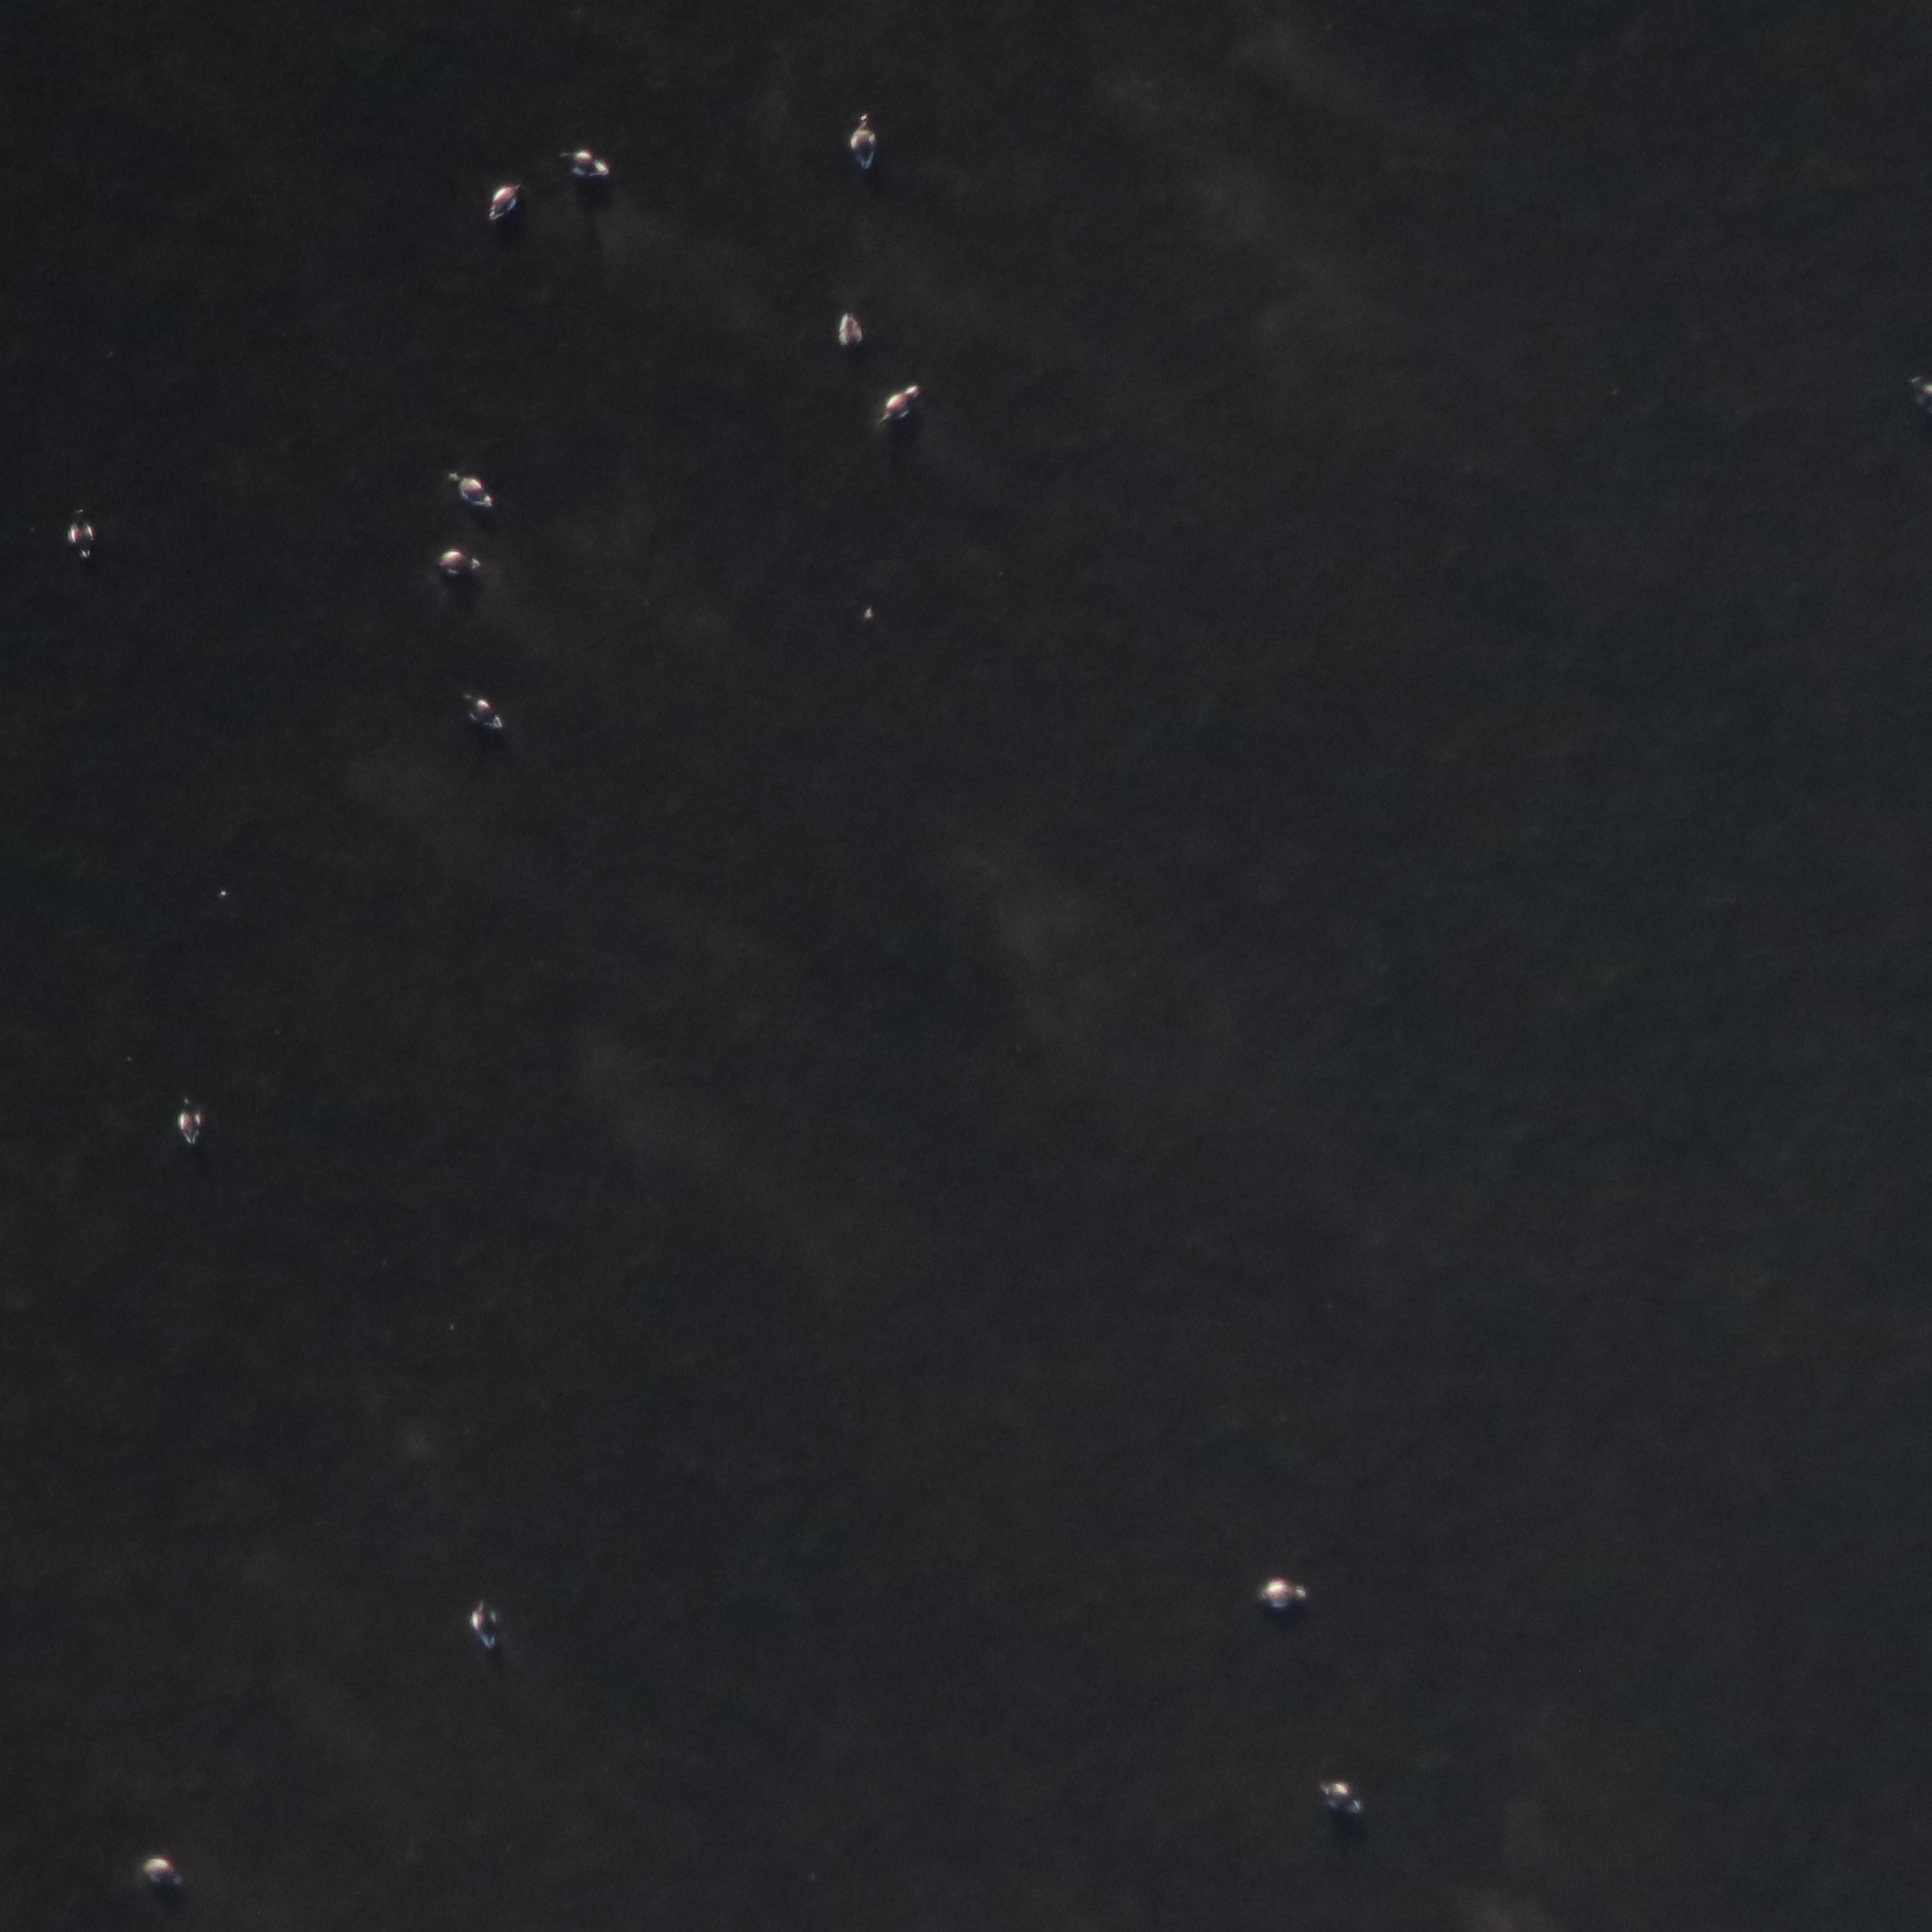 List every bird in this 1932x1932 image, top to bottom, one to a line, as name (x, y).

brant (863, 141)
brant (584, 164)
brant (505, 201)
brant (851, 332)
brant (1928, 395)
brant (898, 404)
brant (470, 489)
brant (82, 537)
brant (456, 565)
brant (484, 713)
brant (193, 1125)
brant (1283, 1599)
brant (485, 1622)
brant (1340, 1797)
brant (159, 1873)